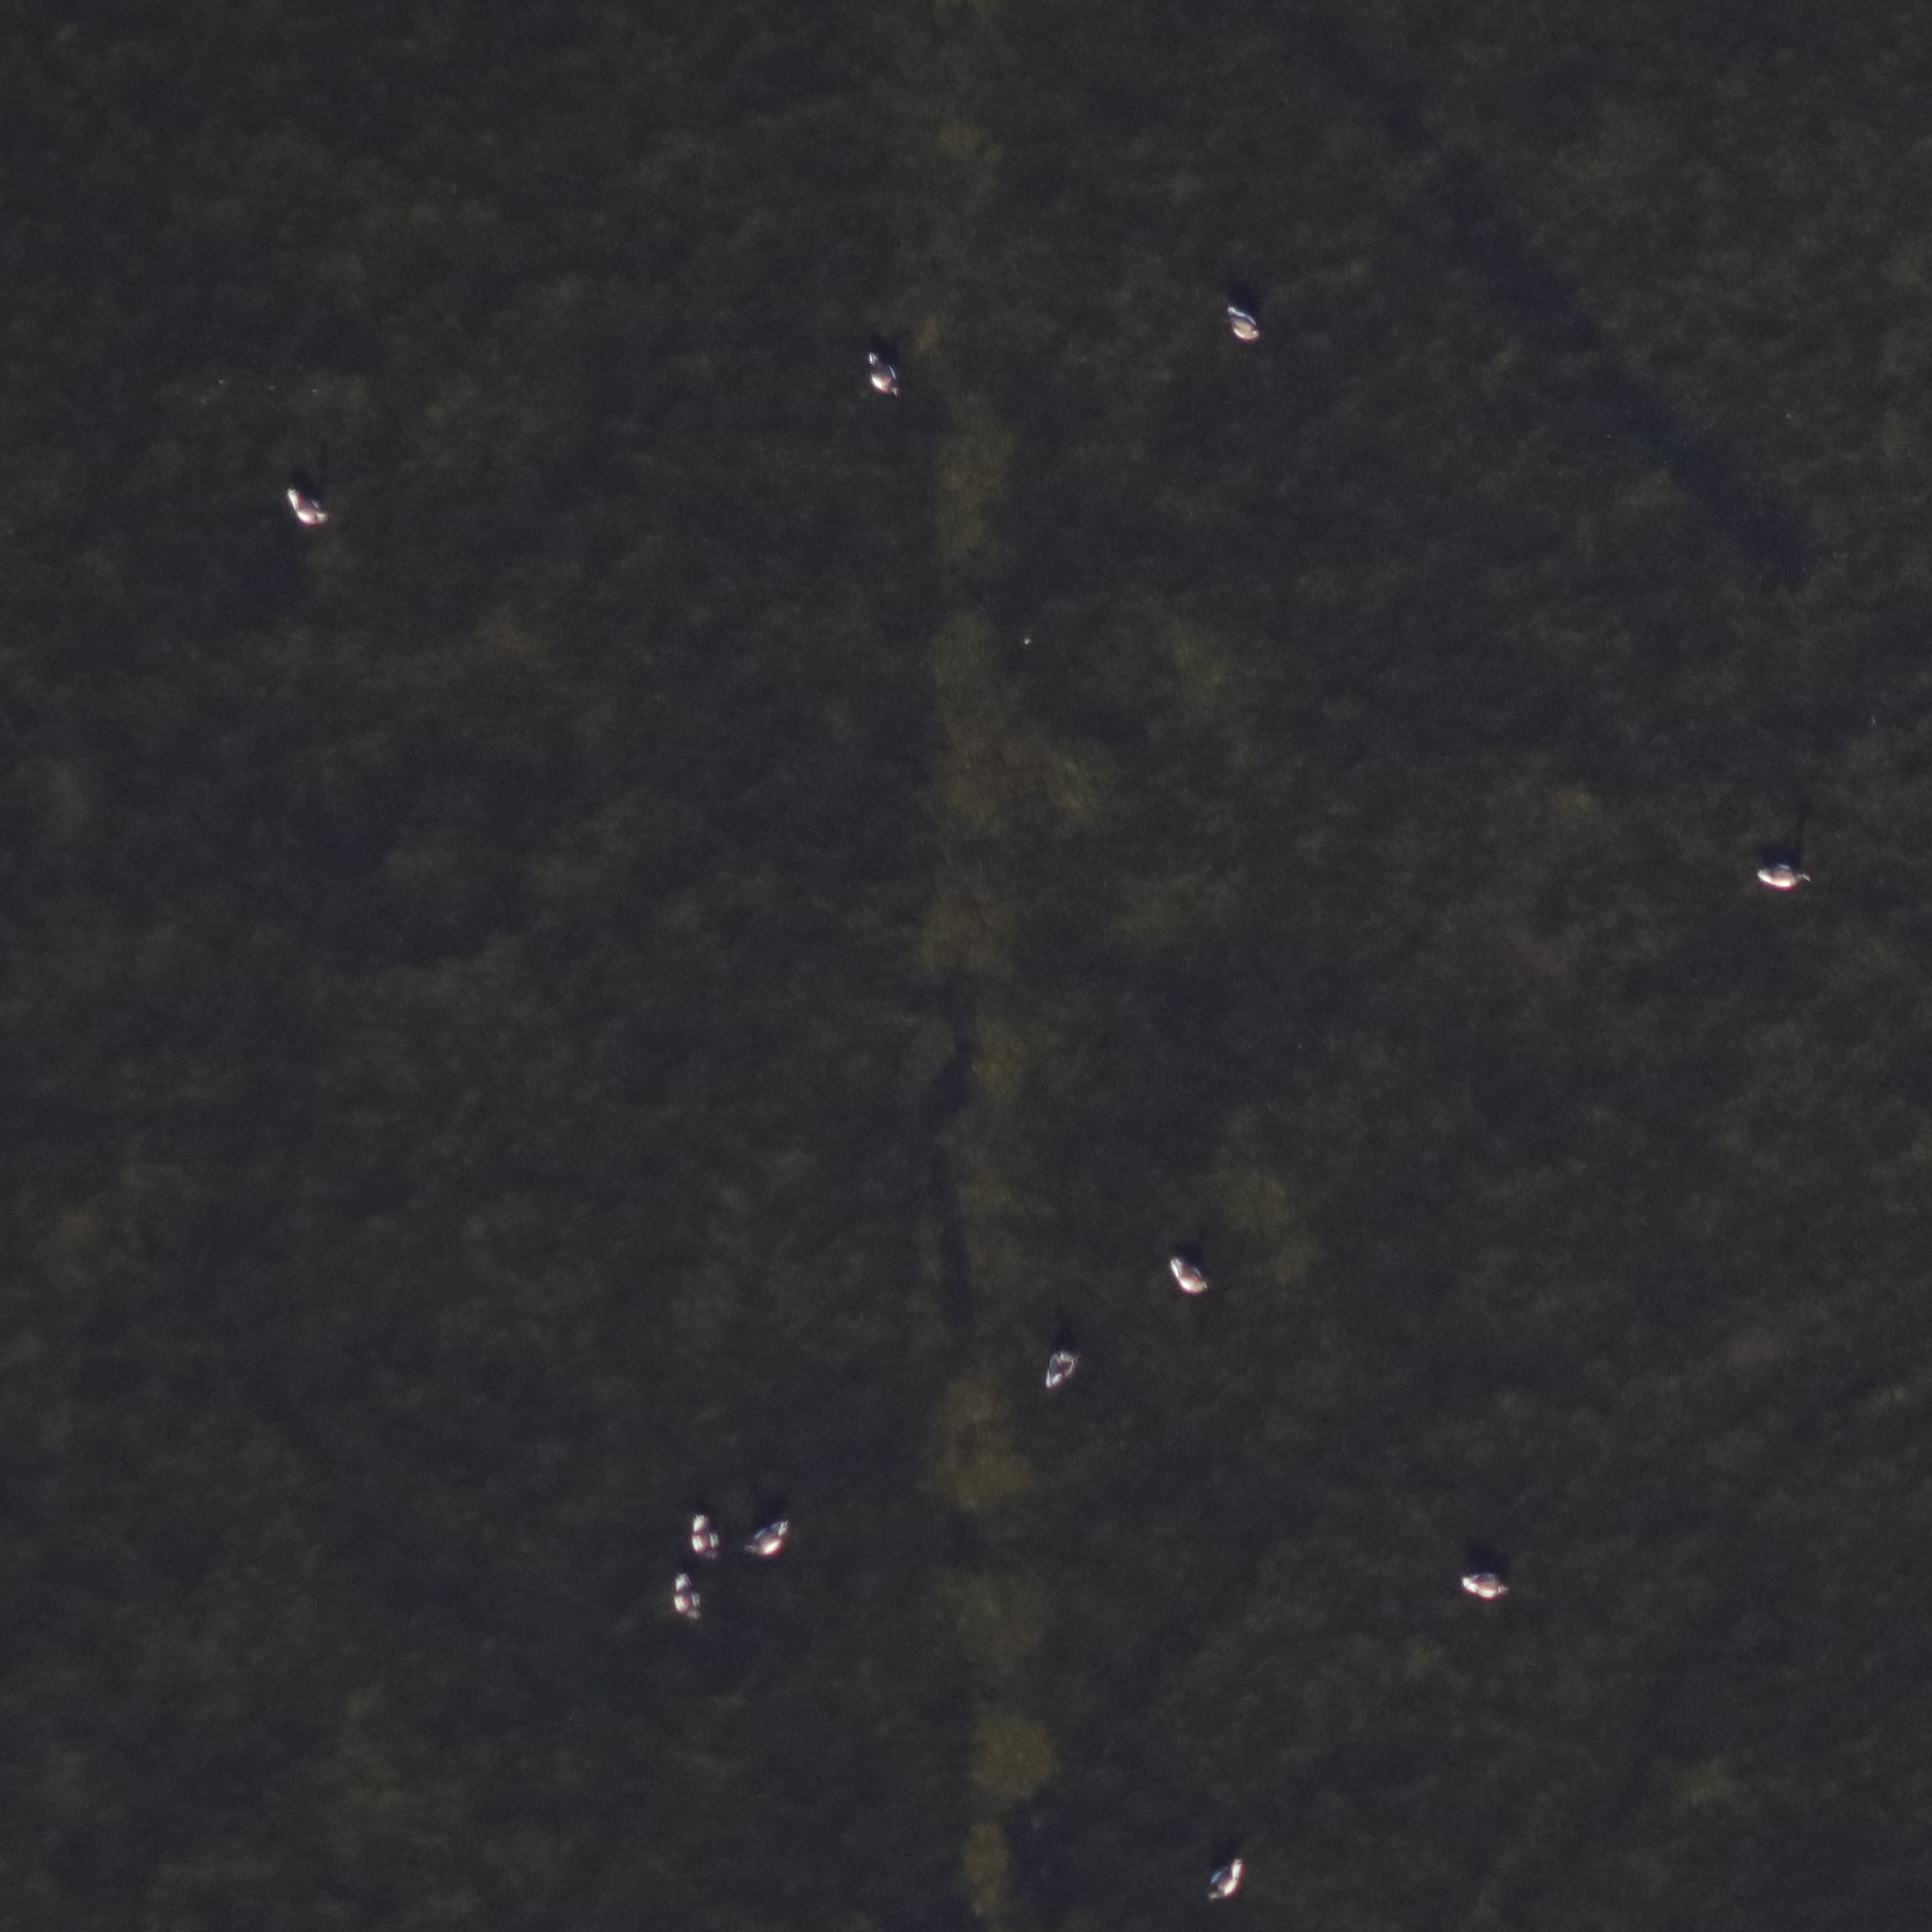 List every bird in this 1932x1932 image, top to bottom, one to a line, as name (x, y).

brant (1245, 326)
brant (883, 375)
brant (306, 506)
brant (1784, 876)
brant (1191, 1273)
brant (1058, 1371)
brant (707, 1536)
brant (768, 1539)
brant (1486, 1583)
brant (686, 1596)
brant (1226, 1879)